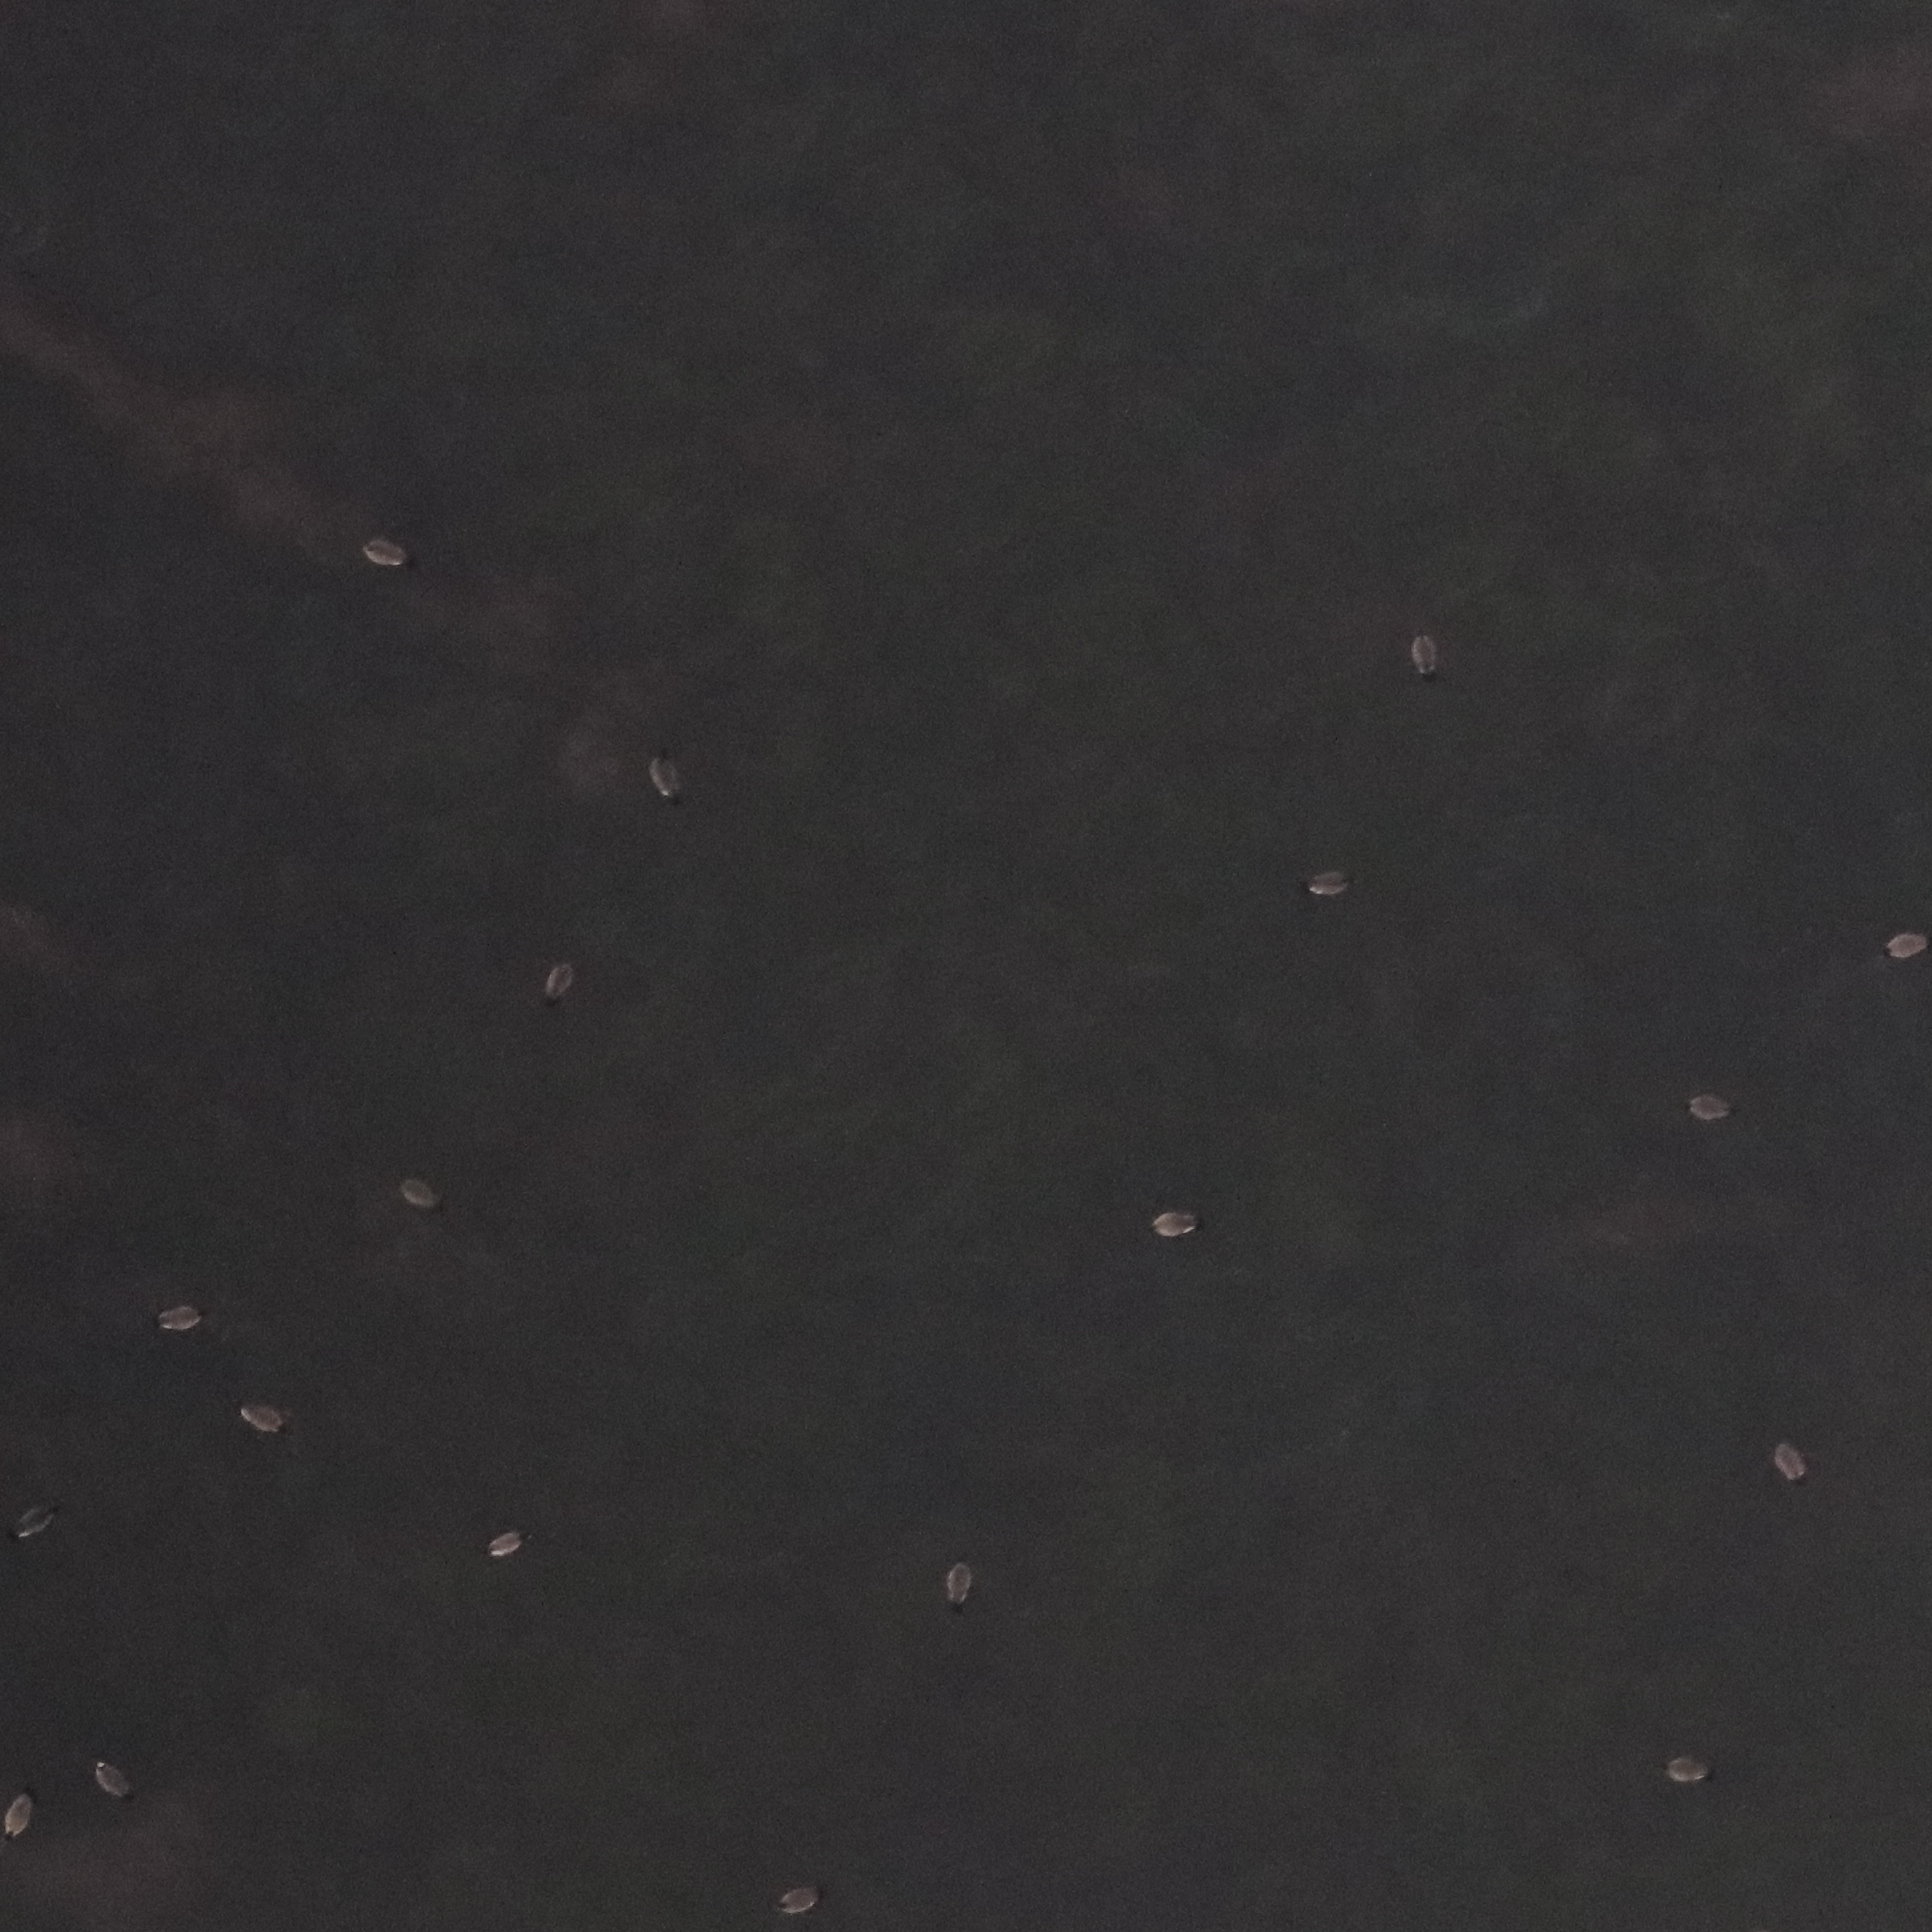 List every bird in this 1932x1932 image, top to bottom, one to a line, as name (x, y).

Canada goose (386, 552)
Canada goose (1424, 653)
Canada goose (665, 776)
Canada goose (1327, 884)
Canada goose (1906, 946)
Canada goose (559, 982)
Canada goose (1709, 1105)
Canada goose (419, 1190)
Canada goose (1172, 1224)
Canada goose (180, 1317)
Canada goose (262, 1417)
Canada goose (1789, 1460)
Canada goose (32, 1520)
Canada goose (507, 1544)
Canada goose (959, 1583)
Canada goose (1687, 1769)
Canada goose (112, 1778)
Canada goose (17, 1818)
Canada goose (799, 1900)